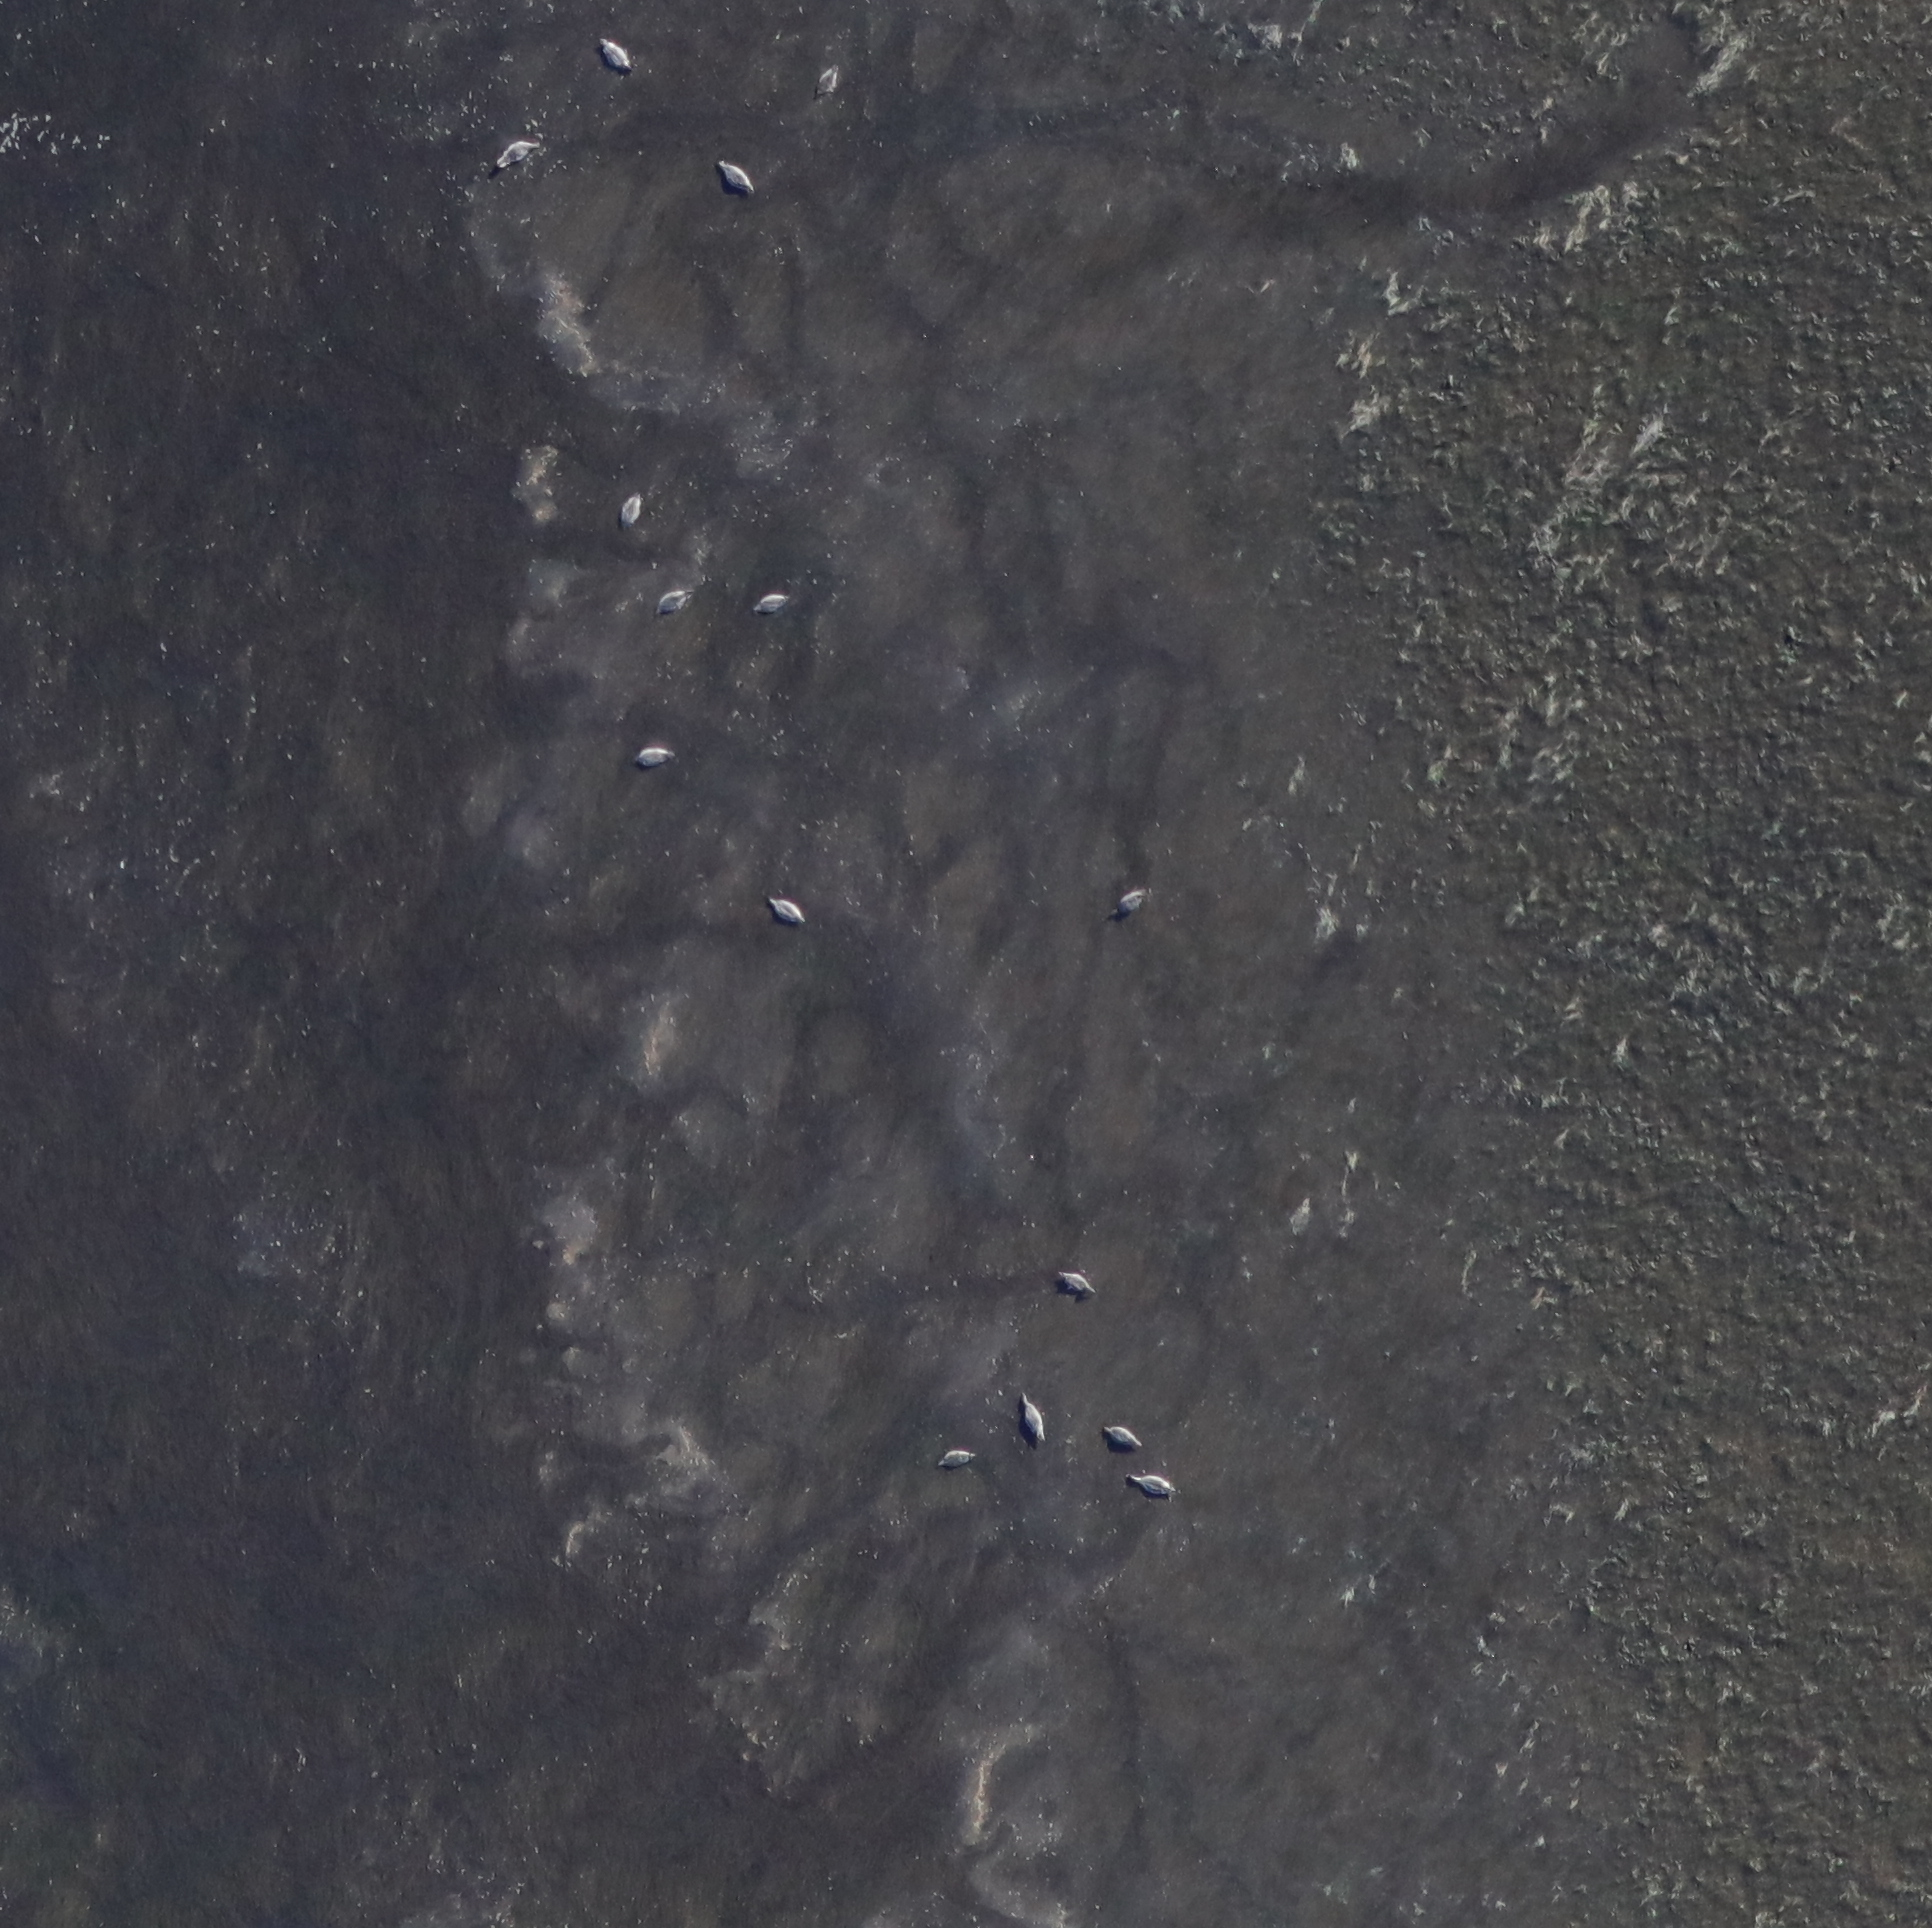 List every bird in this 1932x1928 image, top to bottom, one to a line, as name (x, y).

other bird (614, 56)
other bird (825, 82)
other bird (515, 154)
other bird (738, 174)
other bird (629, 512)
other bird (675, 601)
other bird (770, 606)
other bird (651, 756)
other bird (1129, 900)
other bird (792, 908)
other bird (1073, 1282)
other bird (1036, 1418)
other bird (1120, 1437)
other bird (953, 1459)
other bird (1154, 1486)